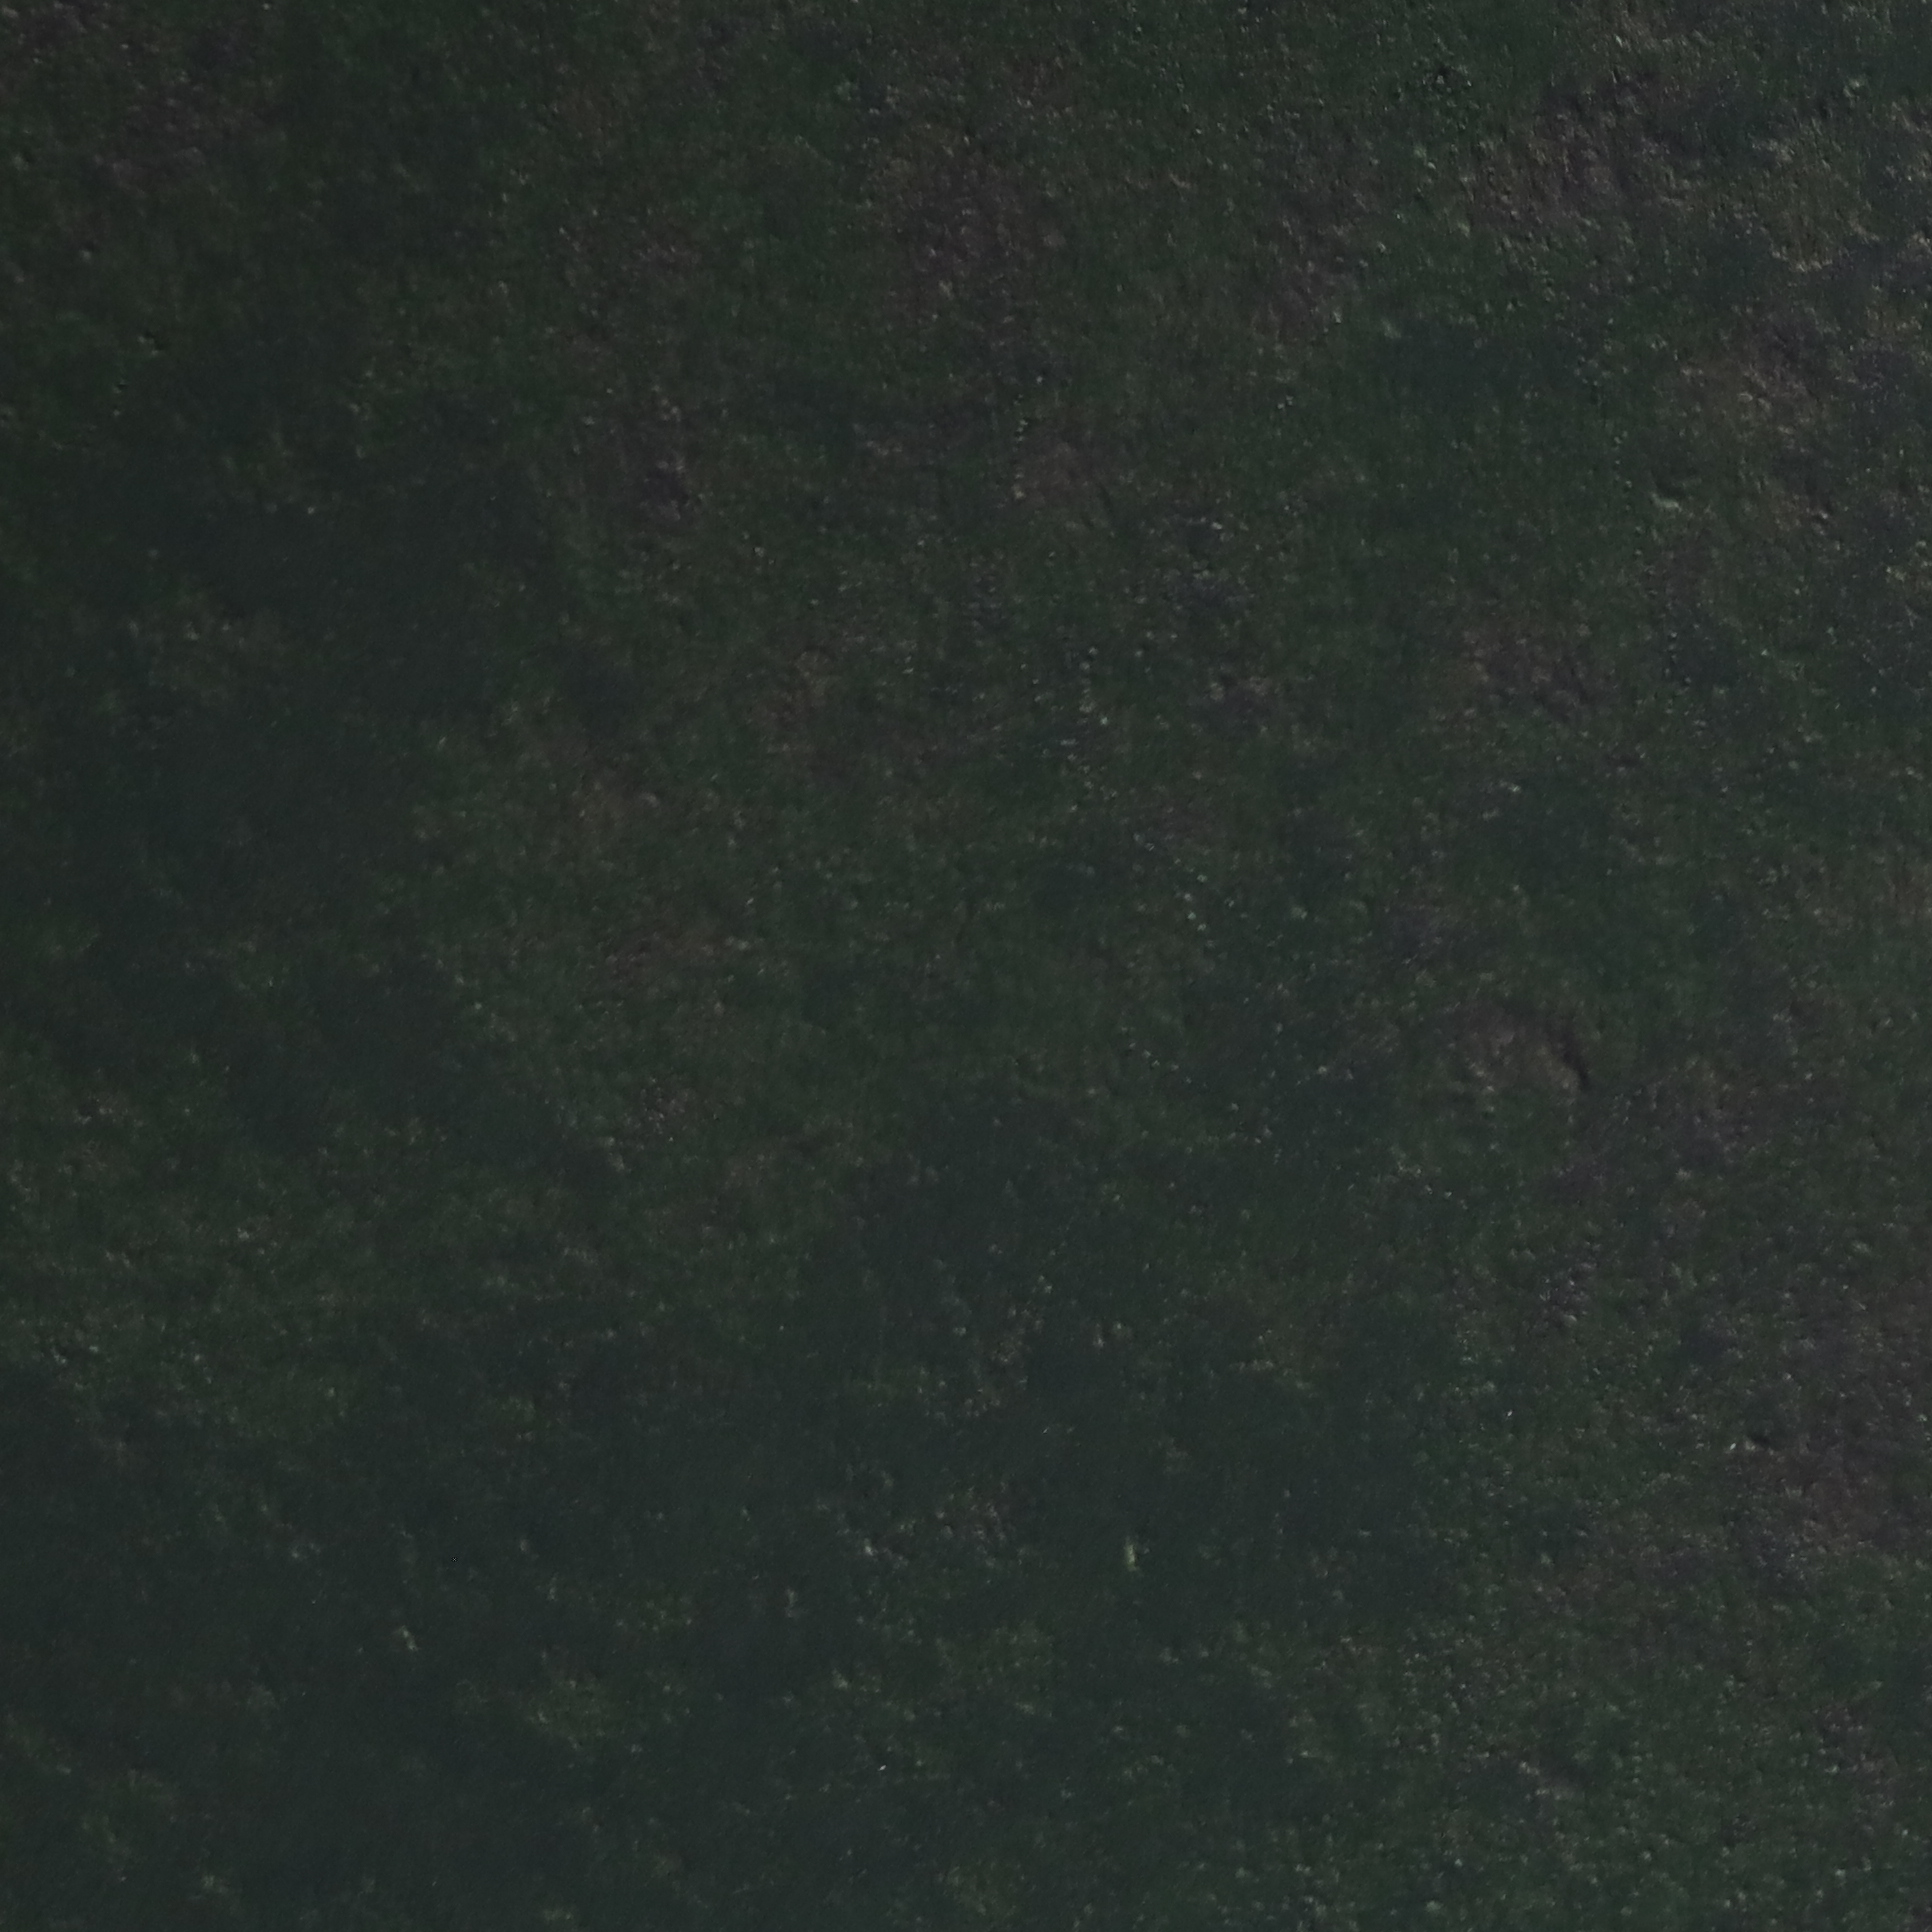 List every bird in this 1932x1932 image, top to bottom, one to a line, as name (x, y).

None